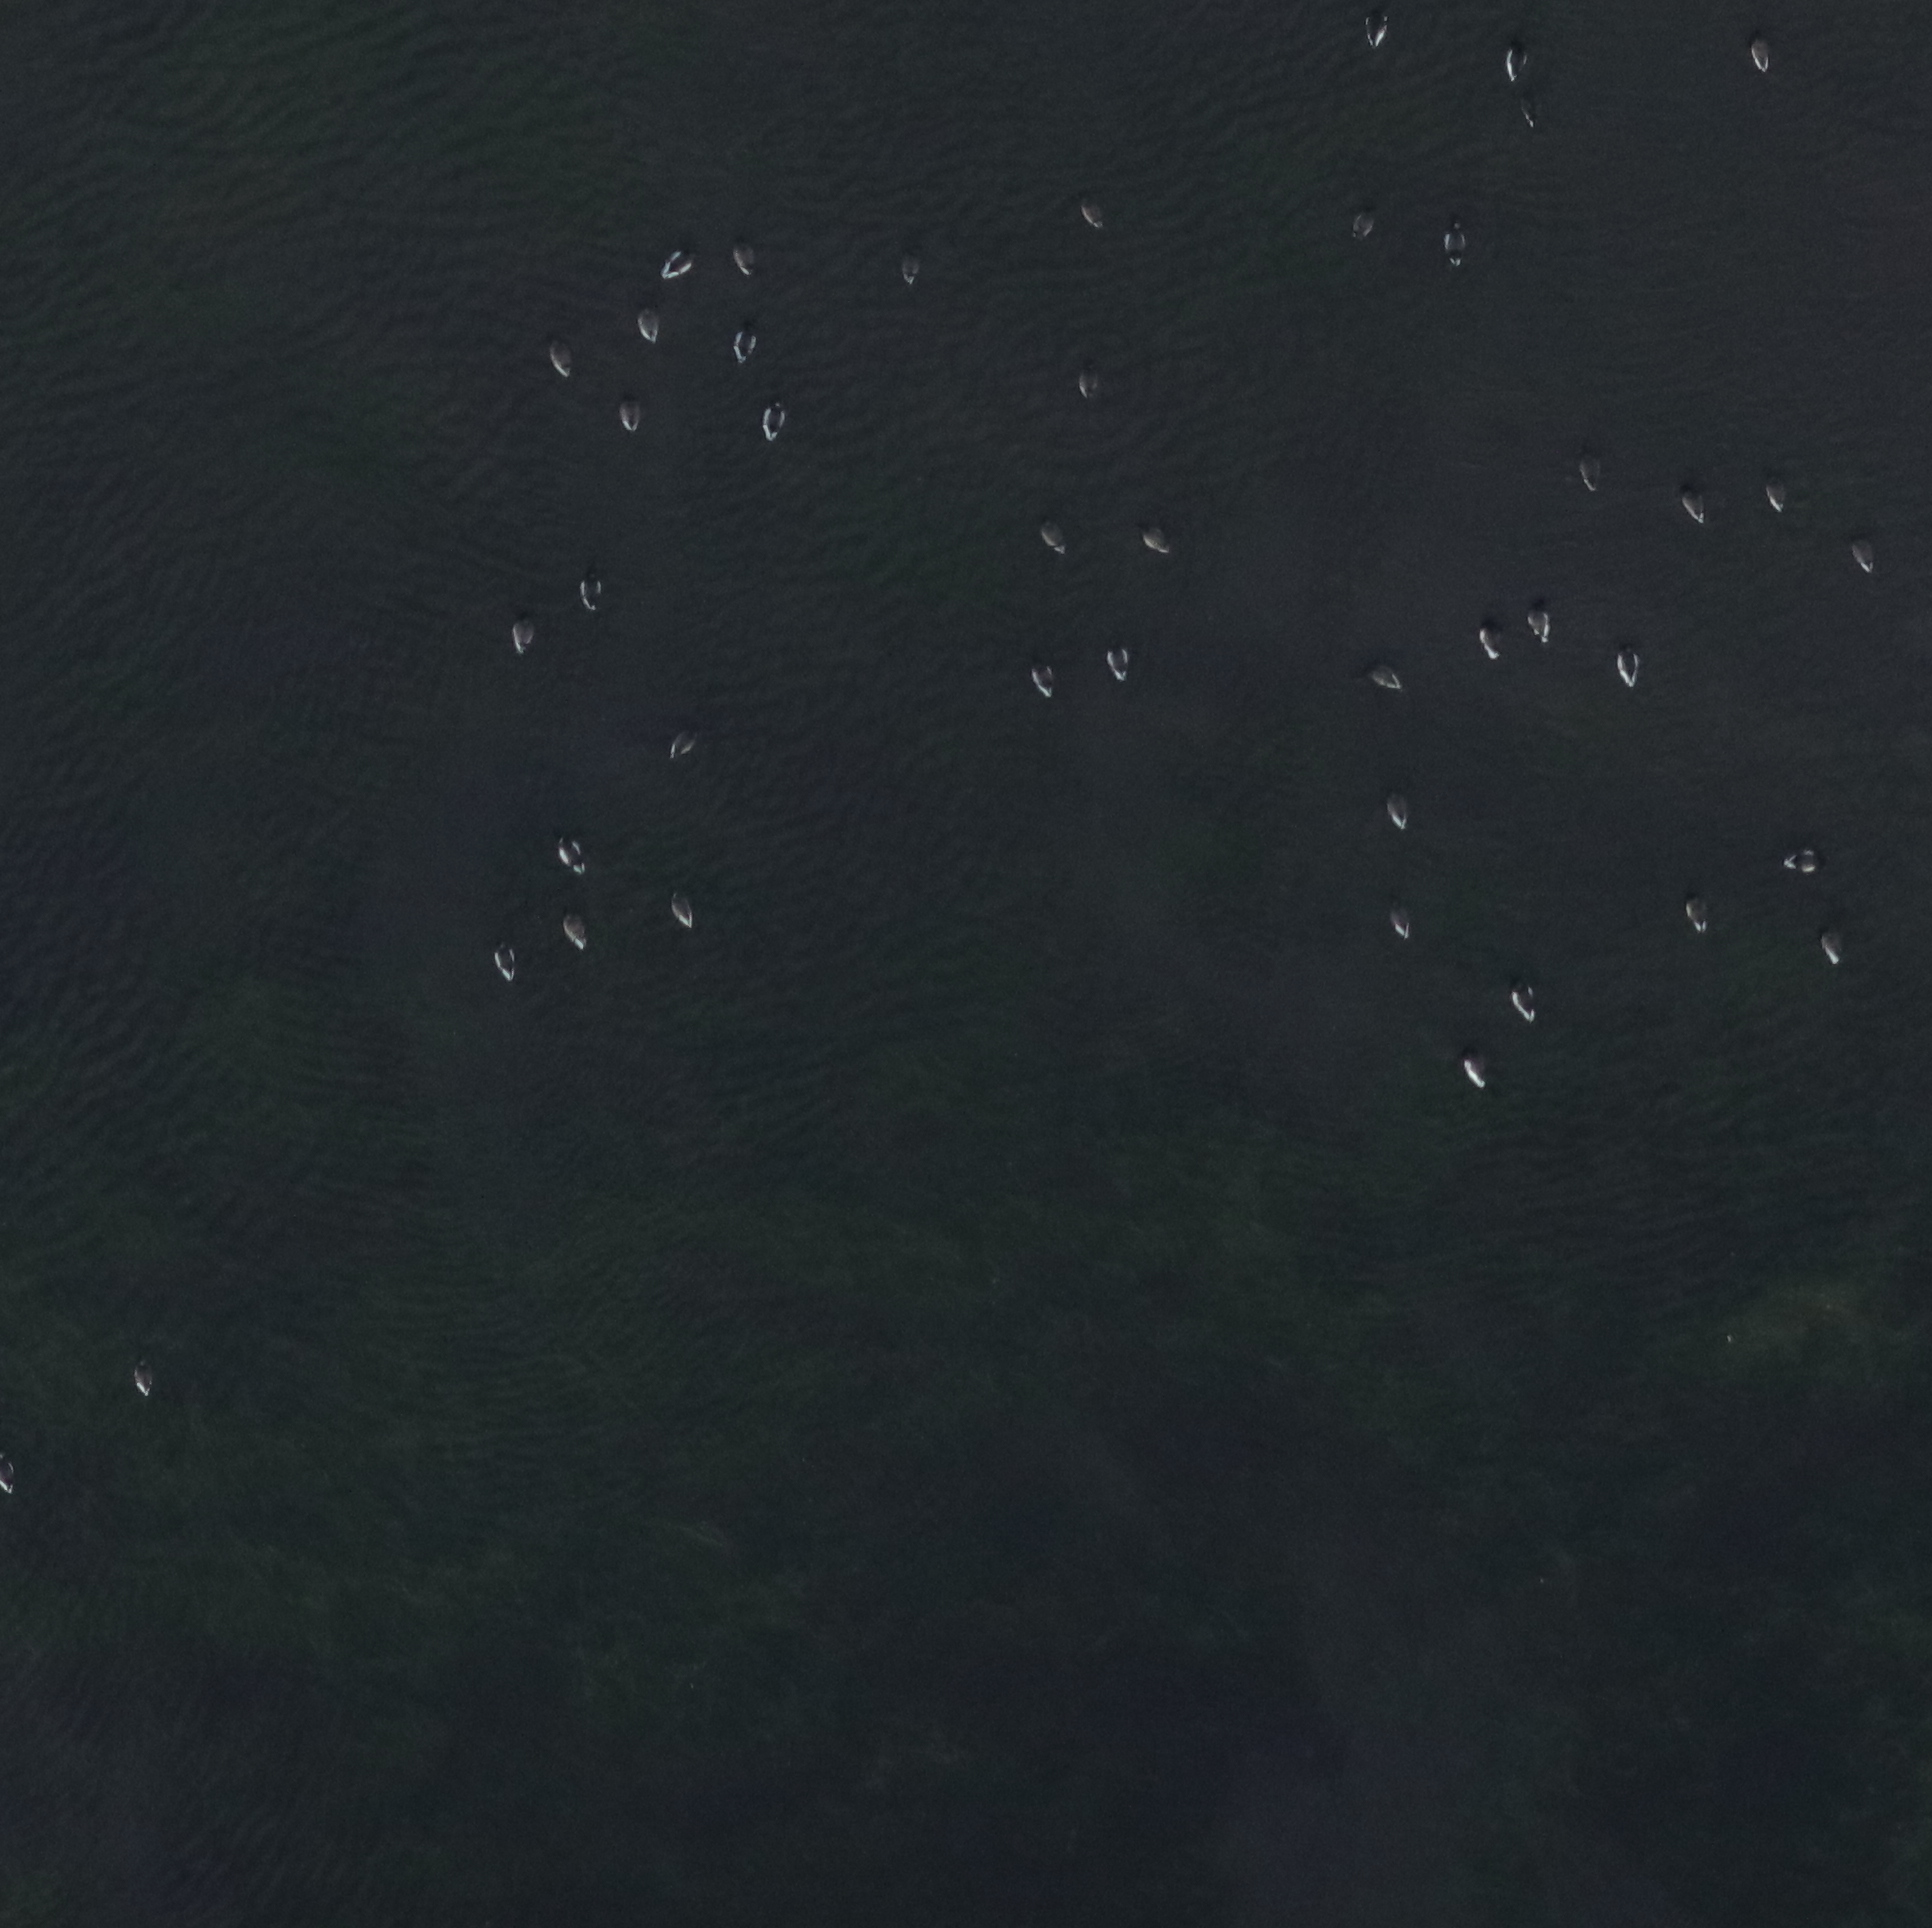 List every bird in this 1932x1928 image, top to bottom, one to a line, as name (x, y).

brant (1374, 27)
brant (1759, 52)
brant (1517, 59)
brant (1531, 103)
brant (1092, 214)
brant (1365, 223)
brant (1453, 244)
brant (744, 258)
brant (677, 264)
brant (912, 265)
brant (649, 322)
brant (744, 343)
brant (561, 357)
brant (1087, 380)
brant (630, 414)
brant (774, 419)
brant (1588, 468)
brant (1776, 490)
brant (1703, 503)
brant (1054, 537)
brant (1157, 541)
brant (1864, 553)
brant (592, 591)
brant (1537, 622)
brant (522, 634)
brant (1488, 642)
brant (1116, 661)
brant (1628, 664)
brant (1385, 674)
brant (1046, 681)
brant (684, 743)
brant (1396, 813)
brant (570, 853)
brant (1803, 862)
brant (681, 909)
brant (1696, 912)
brant (1401, 921)
brant (575, 929)
brant (1828, 946)
brant (504, 957)
brant (1523, 1001)
brant (1473, 1070)
brant (144, 1378)
brant (2, 1470)